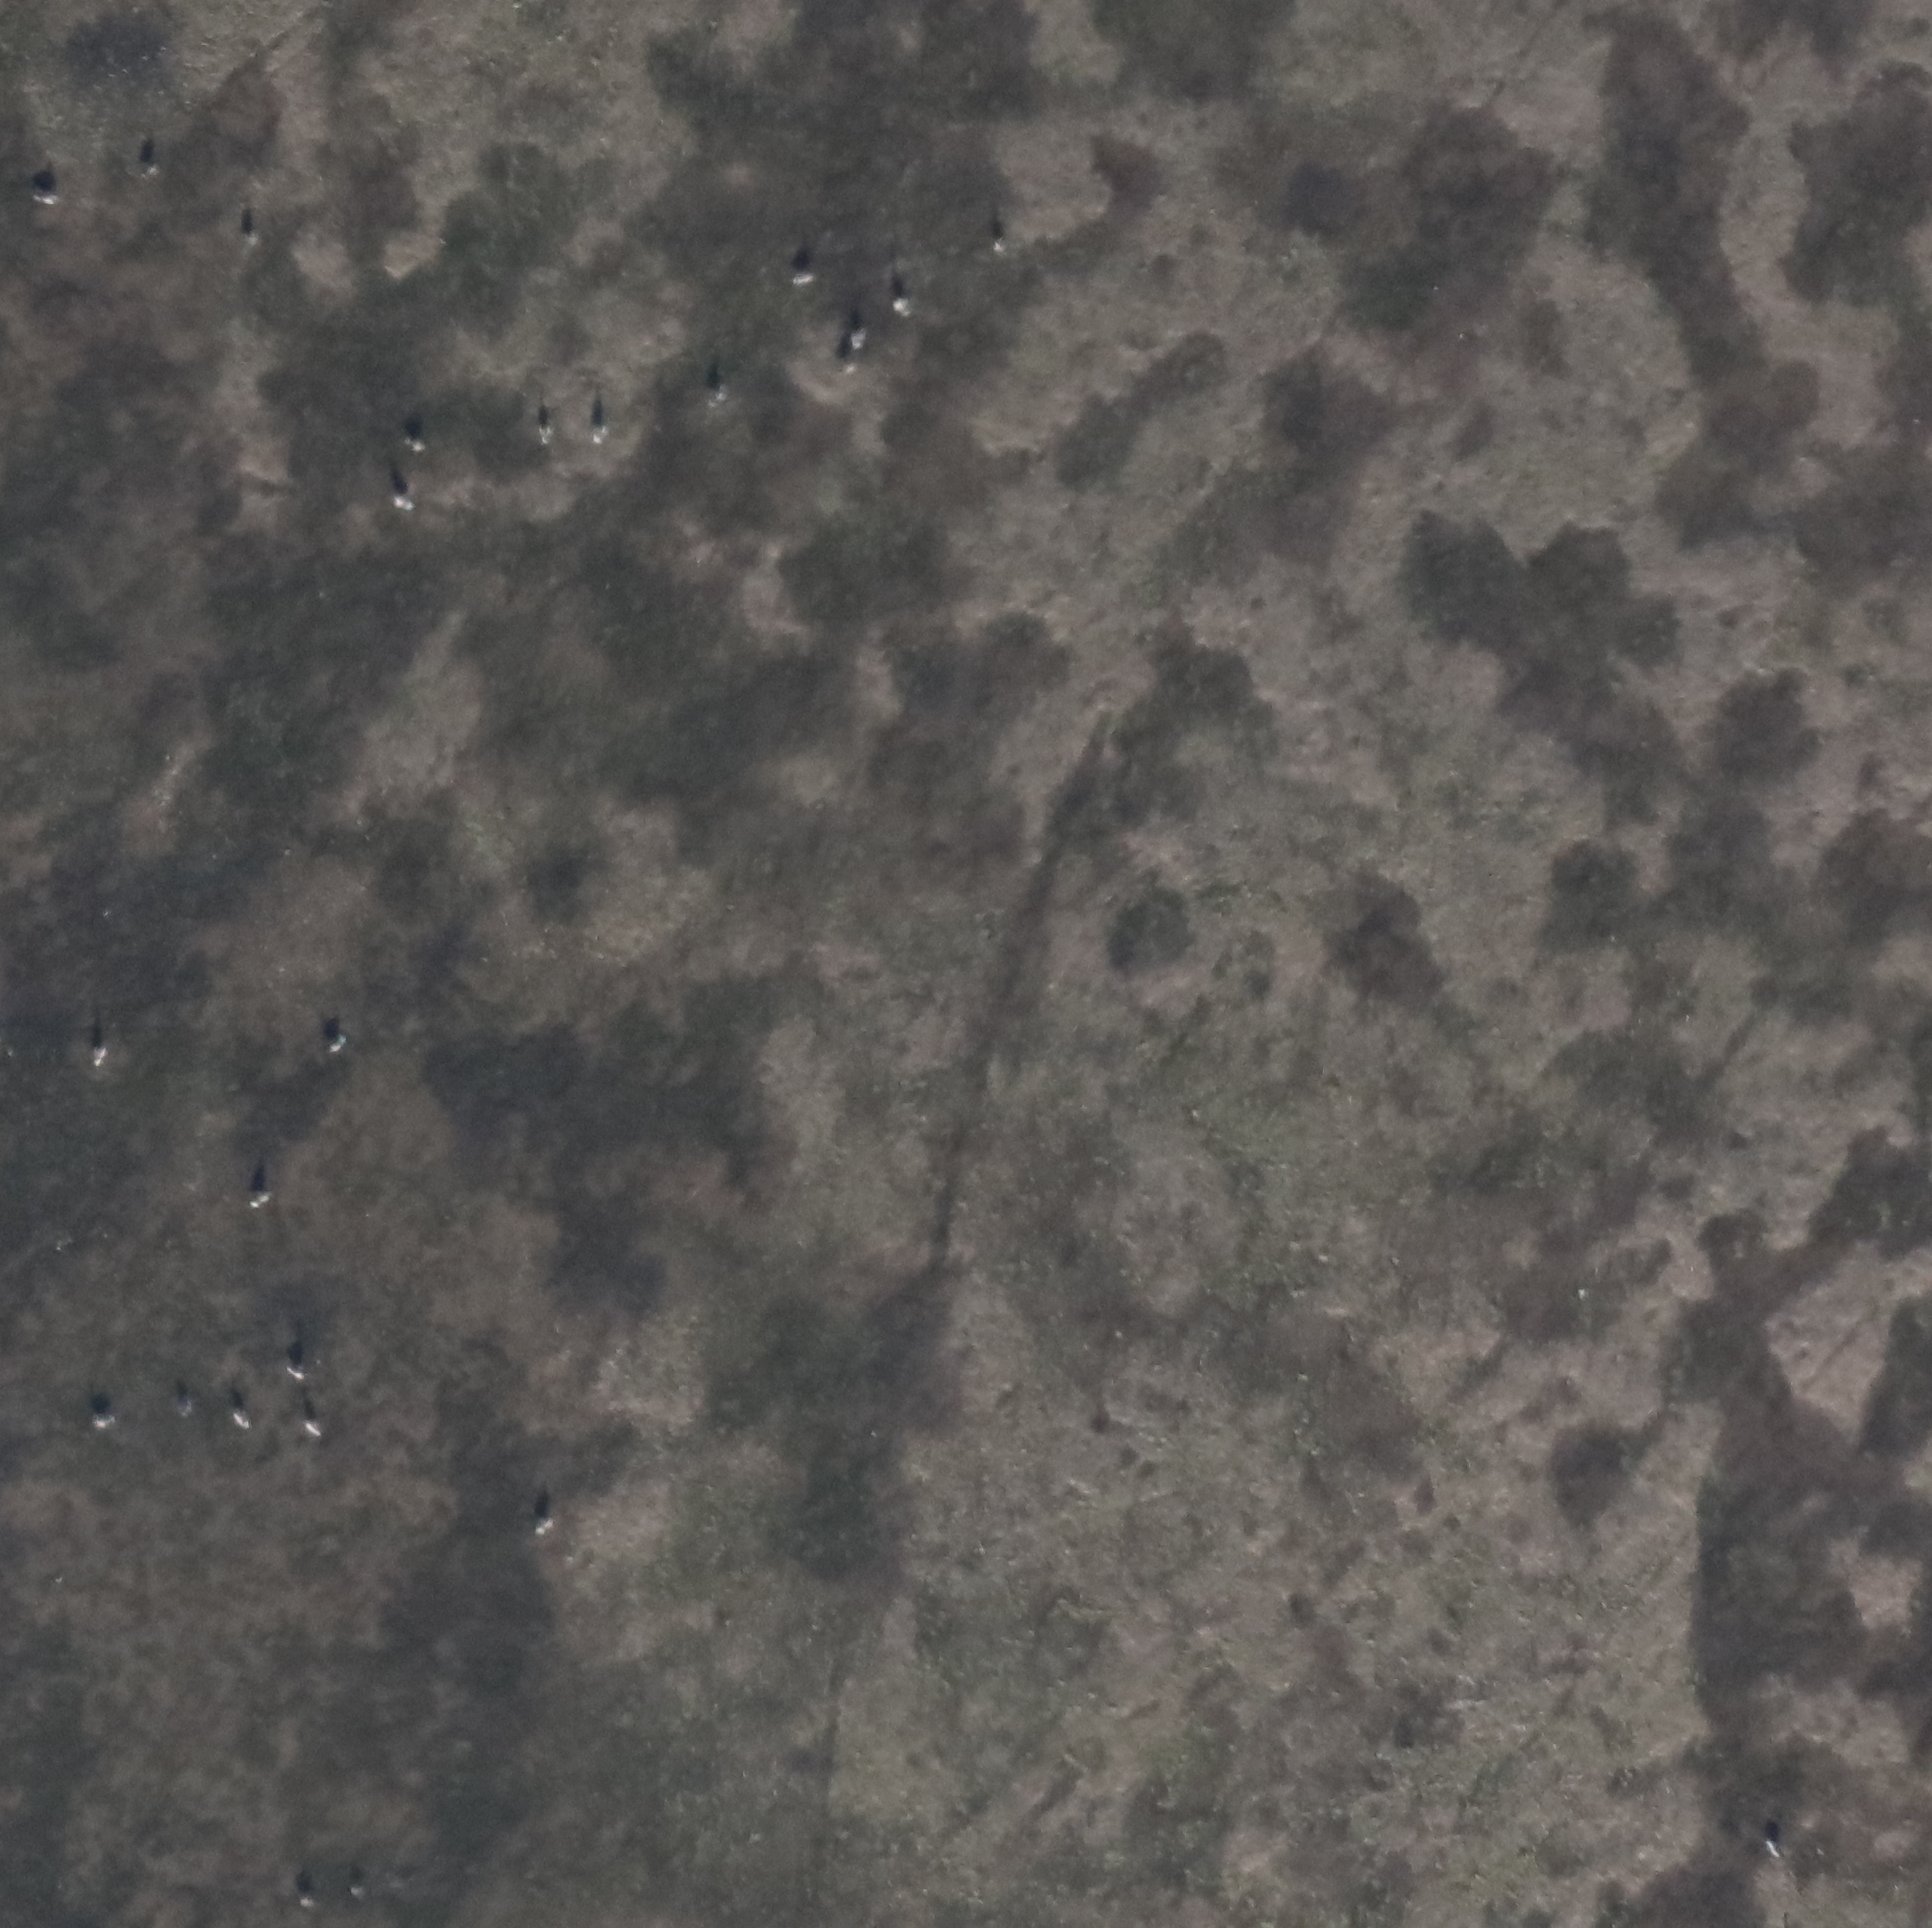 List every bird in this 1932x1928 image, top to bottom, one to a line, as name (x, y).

brant (150, 171)
brant (46, 194)
brant (249, 235)
brant (1003, 243)
brant (802, 274)
brant (904, 304)
brant (857, 339)
brant (719, 393)
brant (599, 433)
brant (546, 435)
brant (418, 447)
brant (402, 503)
brant (335, 1046)
brant (98, 1054)
brant (259, 1196)
brant (298, 1374)
brant (186, 1403)
brant (241, 1415)
brant (103, 1420)
brant (313, 1429)
brant (544, 1519)
brant (1773, 1849)
brant (304, 1898)